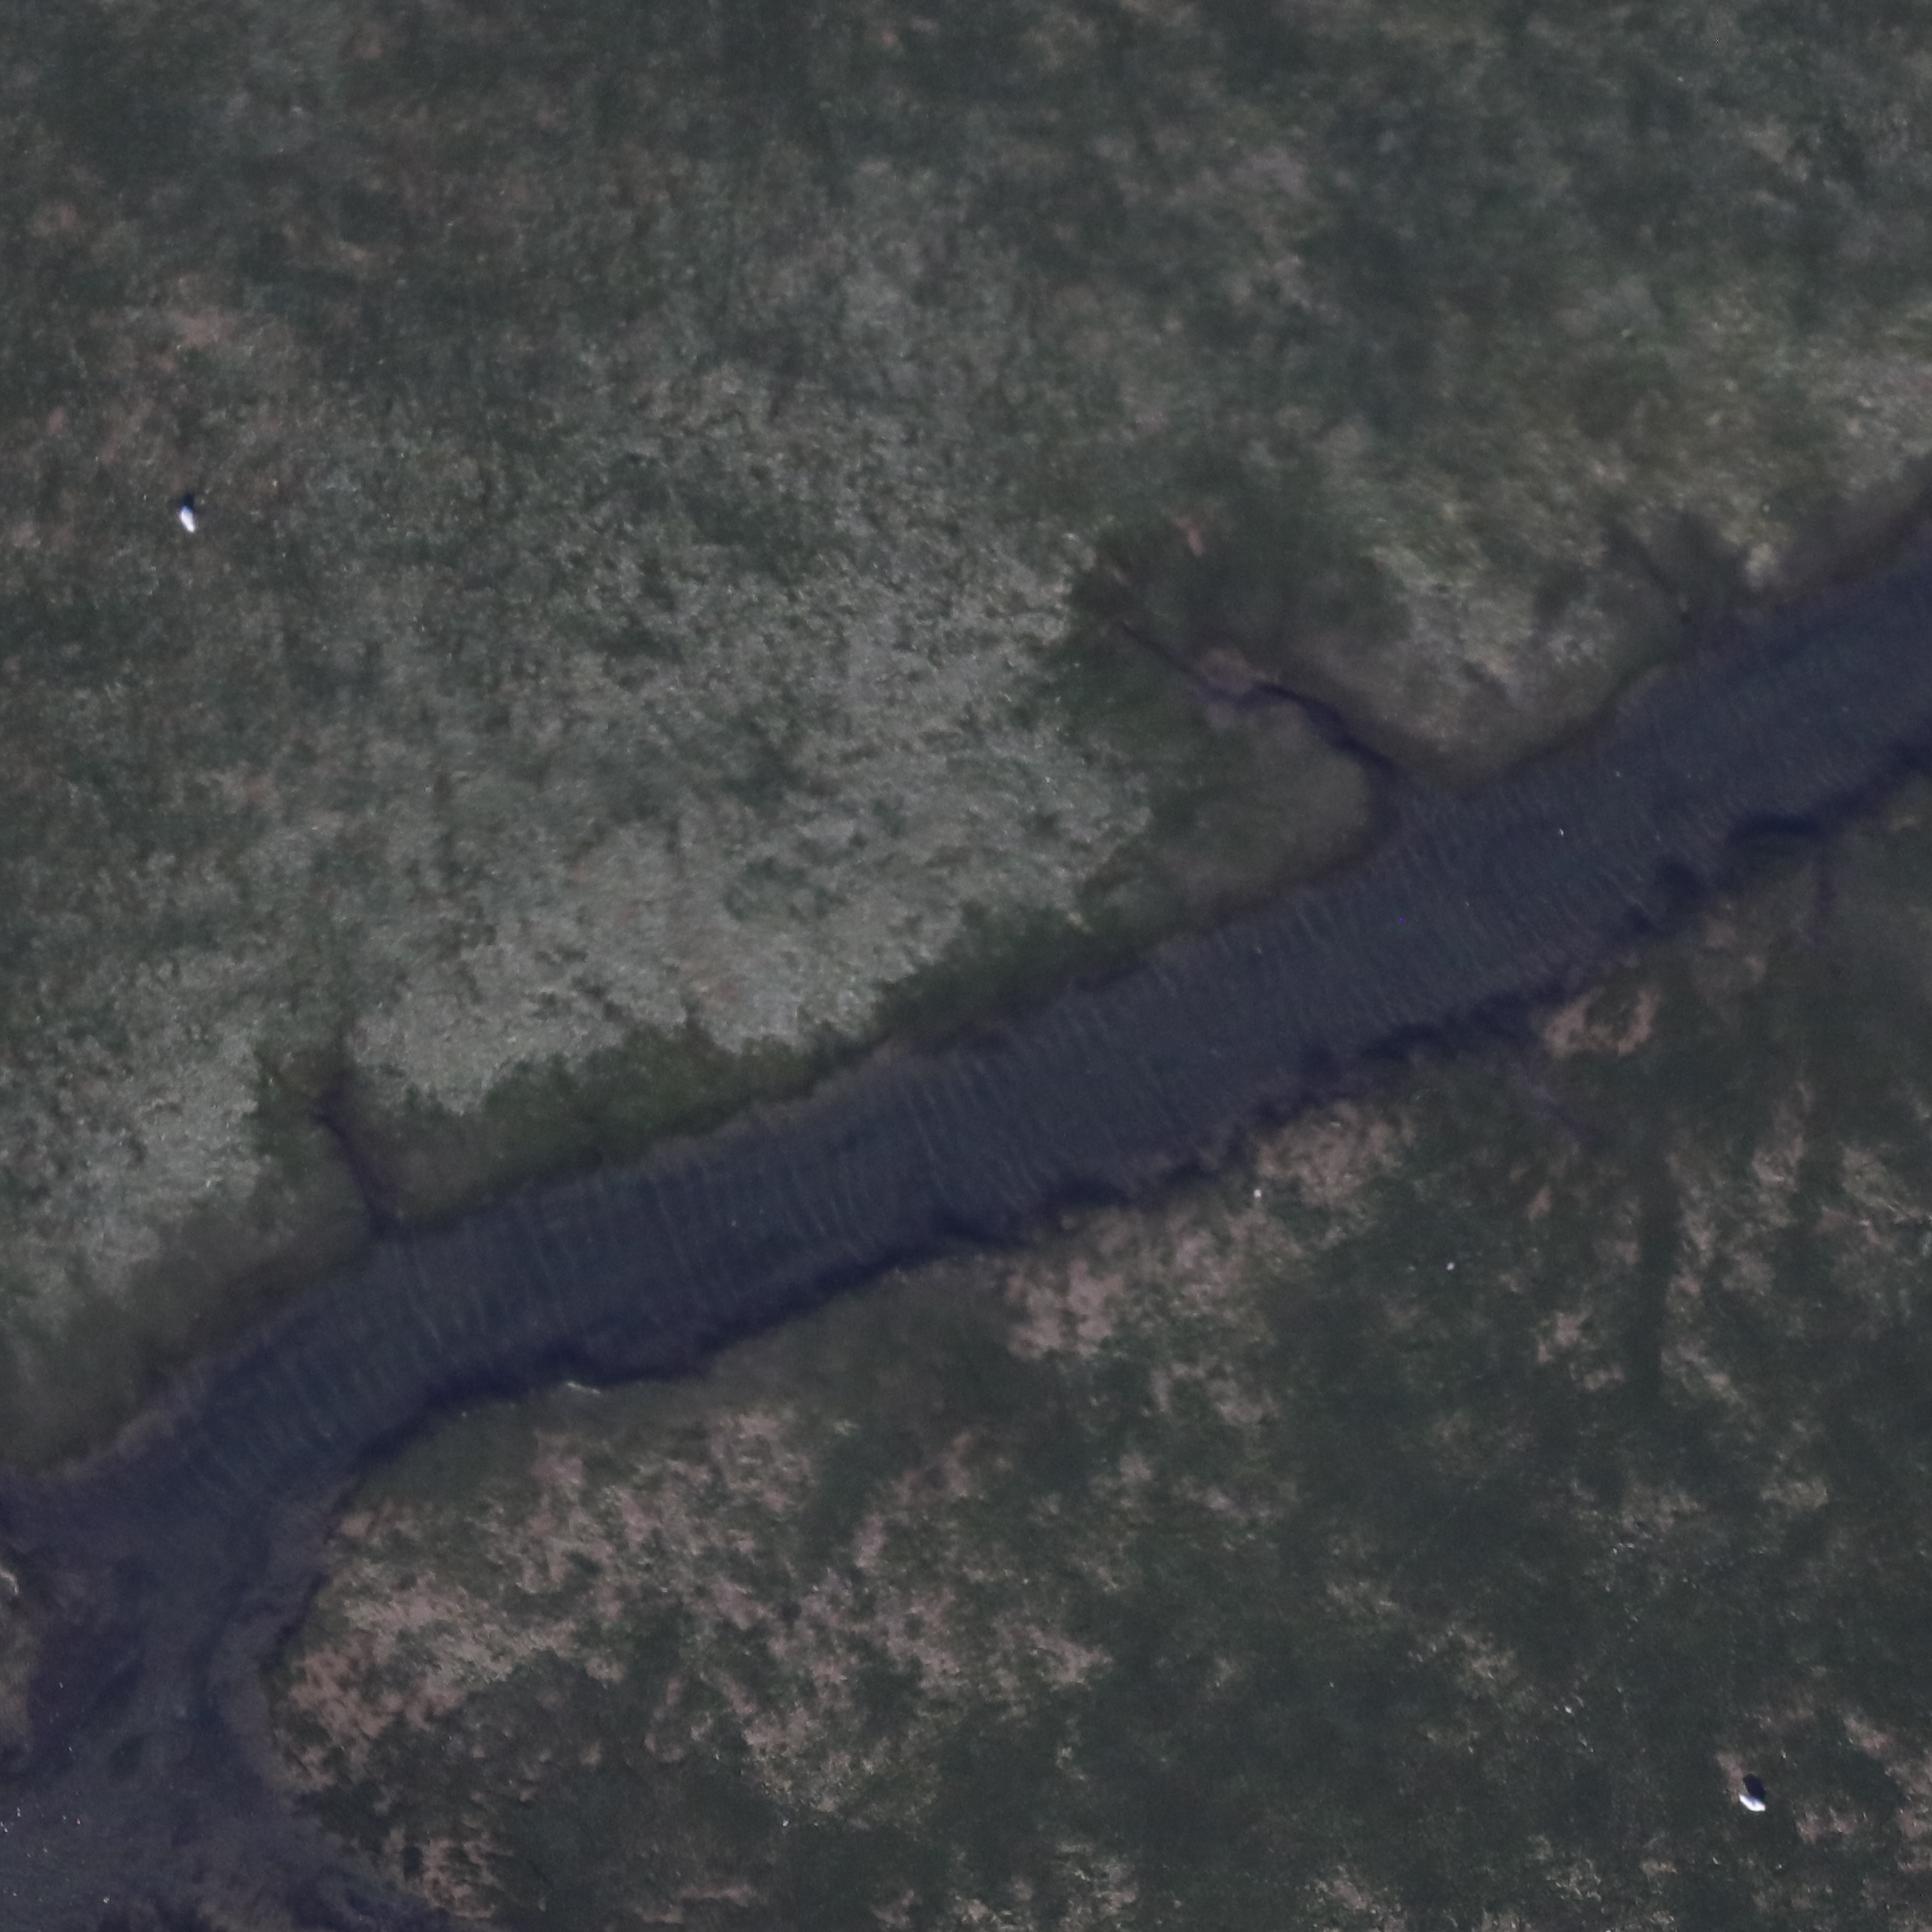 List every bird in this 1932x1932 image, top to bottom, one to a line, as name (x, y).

gull (187, 517)
gull (1757, 1808)